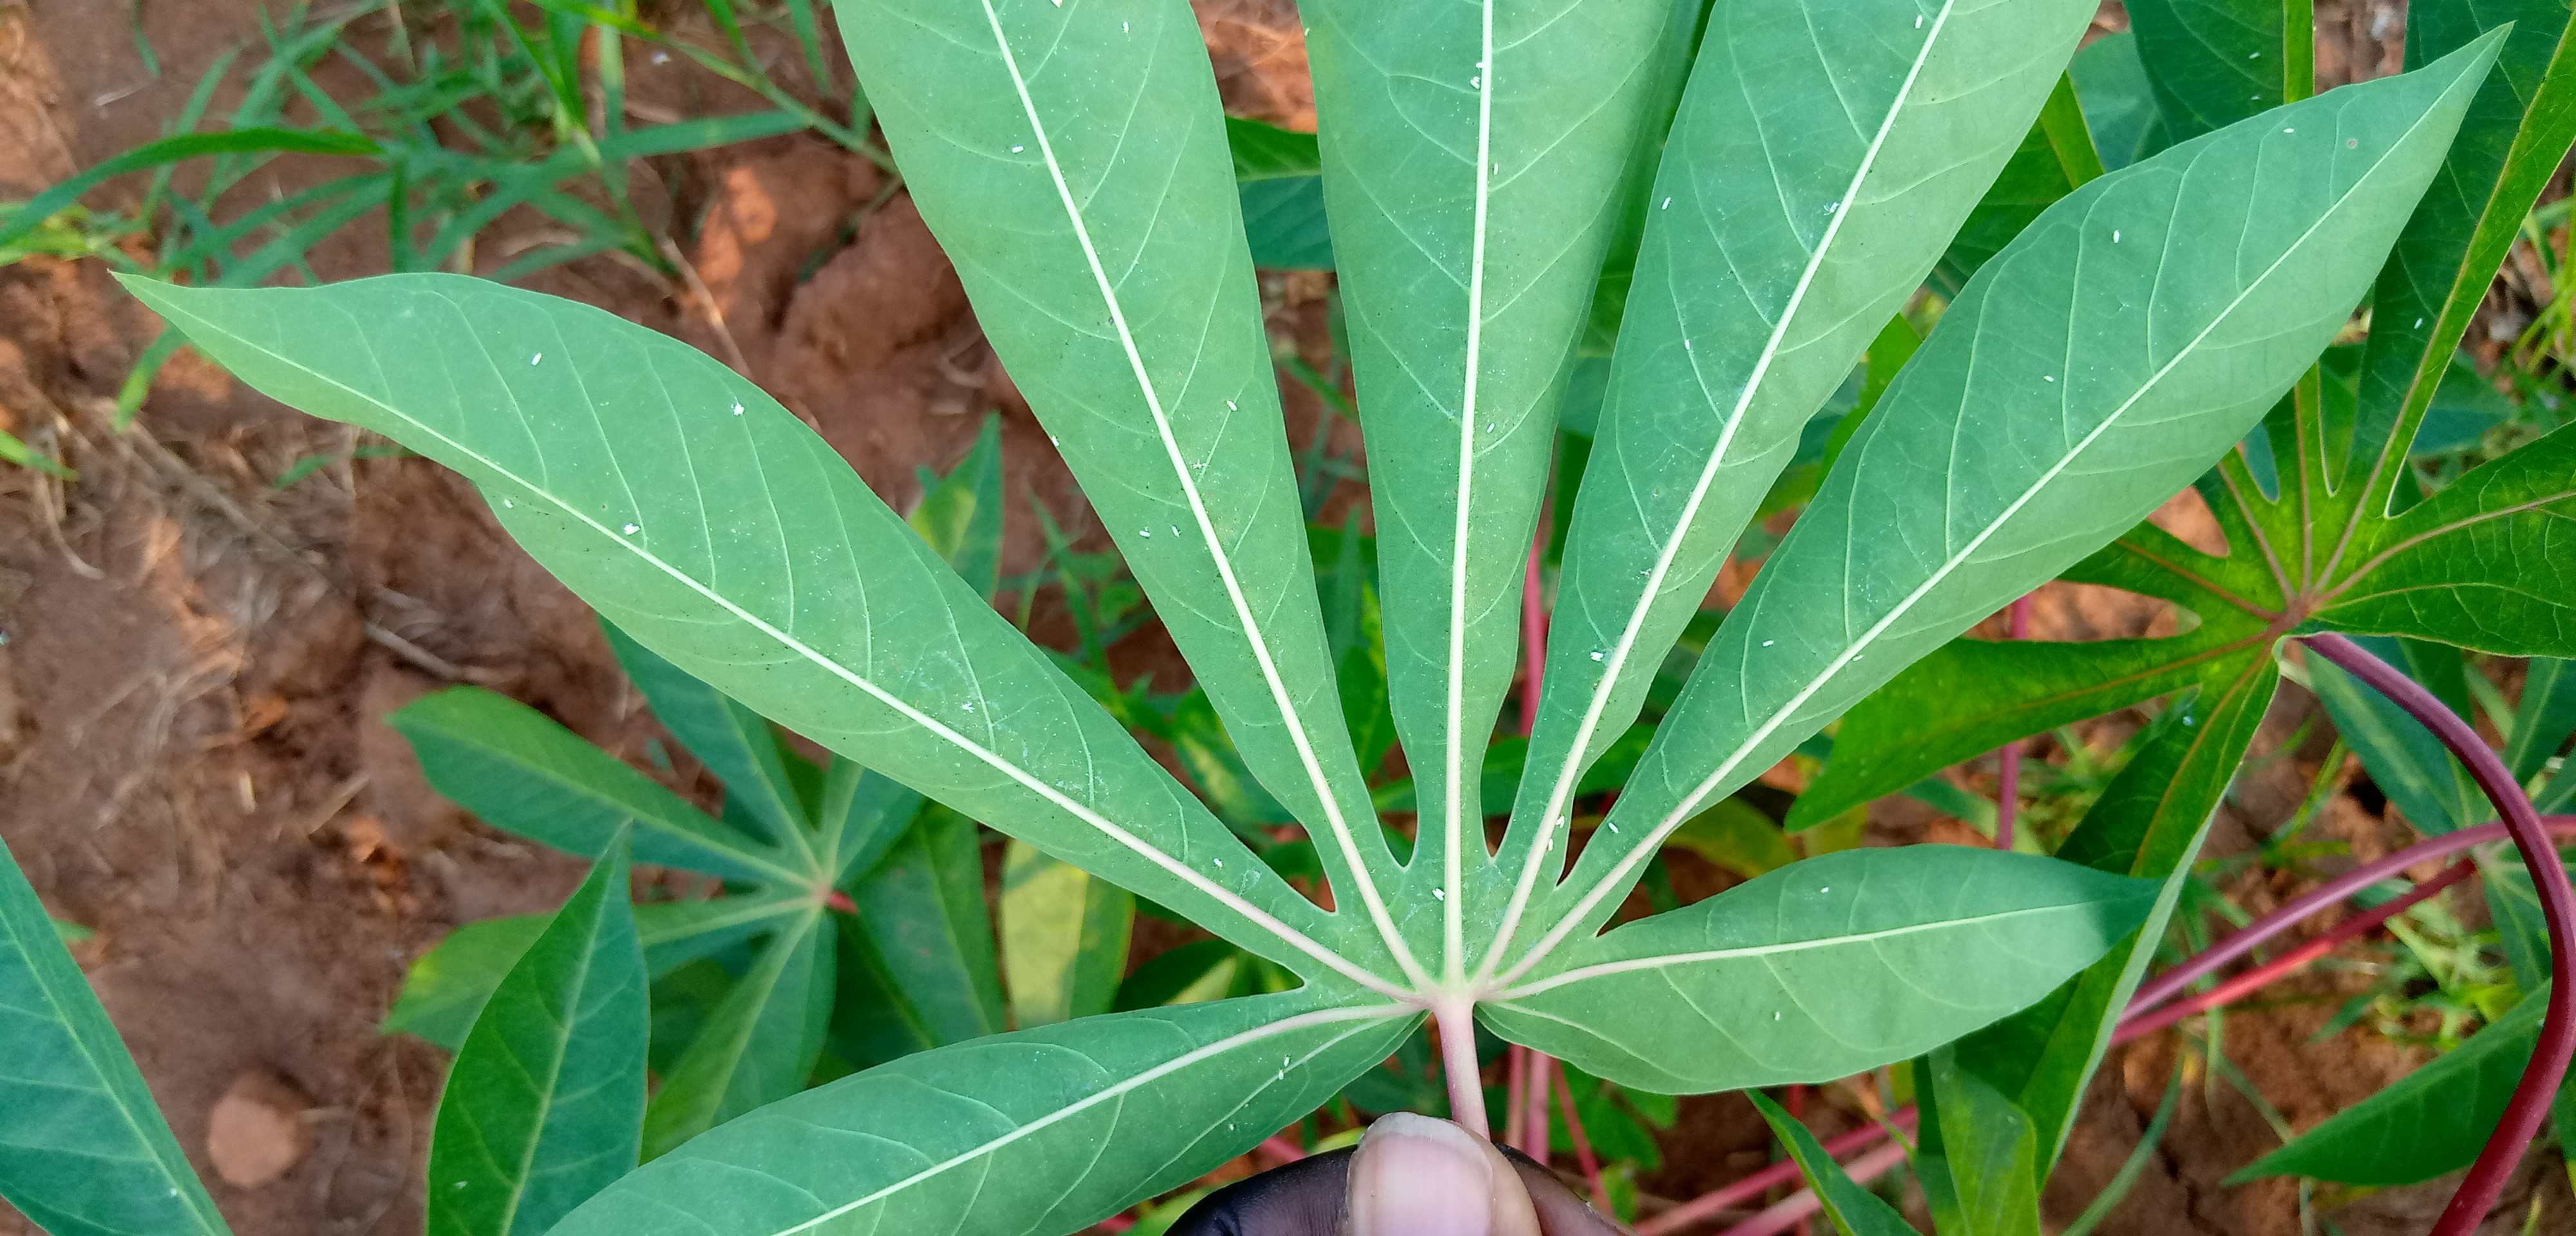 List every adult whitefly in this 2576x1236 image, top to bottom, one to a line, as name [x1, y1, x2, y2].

whitefly [1051, 1, 1064, 9]
whitefly [1913, 13, 1926, 31]
whitefly [1122, 20, 1130, 37]
whitefly [1303, 24, 1312, 38]
whitefly [2248, 51, 2261, 60]
whitefly [1474, 59, 1485, 70]
whitefly [1470, 74, 1481, 89]
whitefly [2249, 94, 2263, 103]
whitefly [2280, 126, 2296, 137]
whitefly [1010, 144, 1027, 156]
whitefly [1492, 162, 1502, 178]
whitefly [1660, 194, 1674, 212]
whitefly [1821, 200, 1840, 217]
whitefly [2111, 228, 2123, 245]
whitefly [2414, 316, 2425, 330]
whitefly [1683, 337, 1694, 352]
whitefly [530, 351, 543, 368]
whitefly [2042, 373, 2057, 384]
whitefly [732, 398, 746, 419]
whitefly [1224, 398, 1240, 413]
whitefly [1485, 422, 1497, 436]
whitefly [1049, 433, 1061, 448]
whitefly [501, 498, 516, 510]
whitefly [623, 520, 641, 538]
whitefly [1169, 523, 1181, 539]
whitefly [1137, 527, 1153, 539]
whitefly [1759, 639, 1775, 649]
whitefly [1589, 649, 1604, 664]
whitefly [1851, 653, 1865, 663]
whitefly [960, 698, 976, 715]
whitefly [2181, 714, 2194, 730]
whitefly [1554, 812, 1569, 830]
whitefly [1607, 819, 1622, 836]
whitefly [1546, 836, 1555, 855]
whitefly [1212, 856, 1224, 870]
whitefly [1818, 885, 1832, 895]
whitefly [1430, 886, 1446, 904]
whitefly [1771, 1009, 1785, 1023]
whitefly [1282, 1054, 1291, 1068]
whitefly [1278, 1068, 1285, 1081]
whitefly [1226, 1120, 1235, 1134]